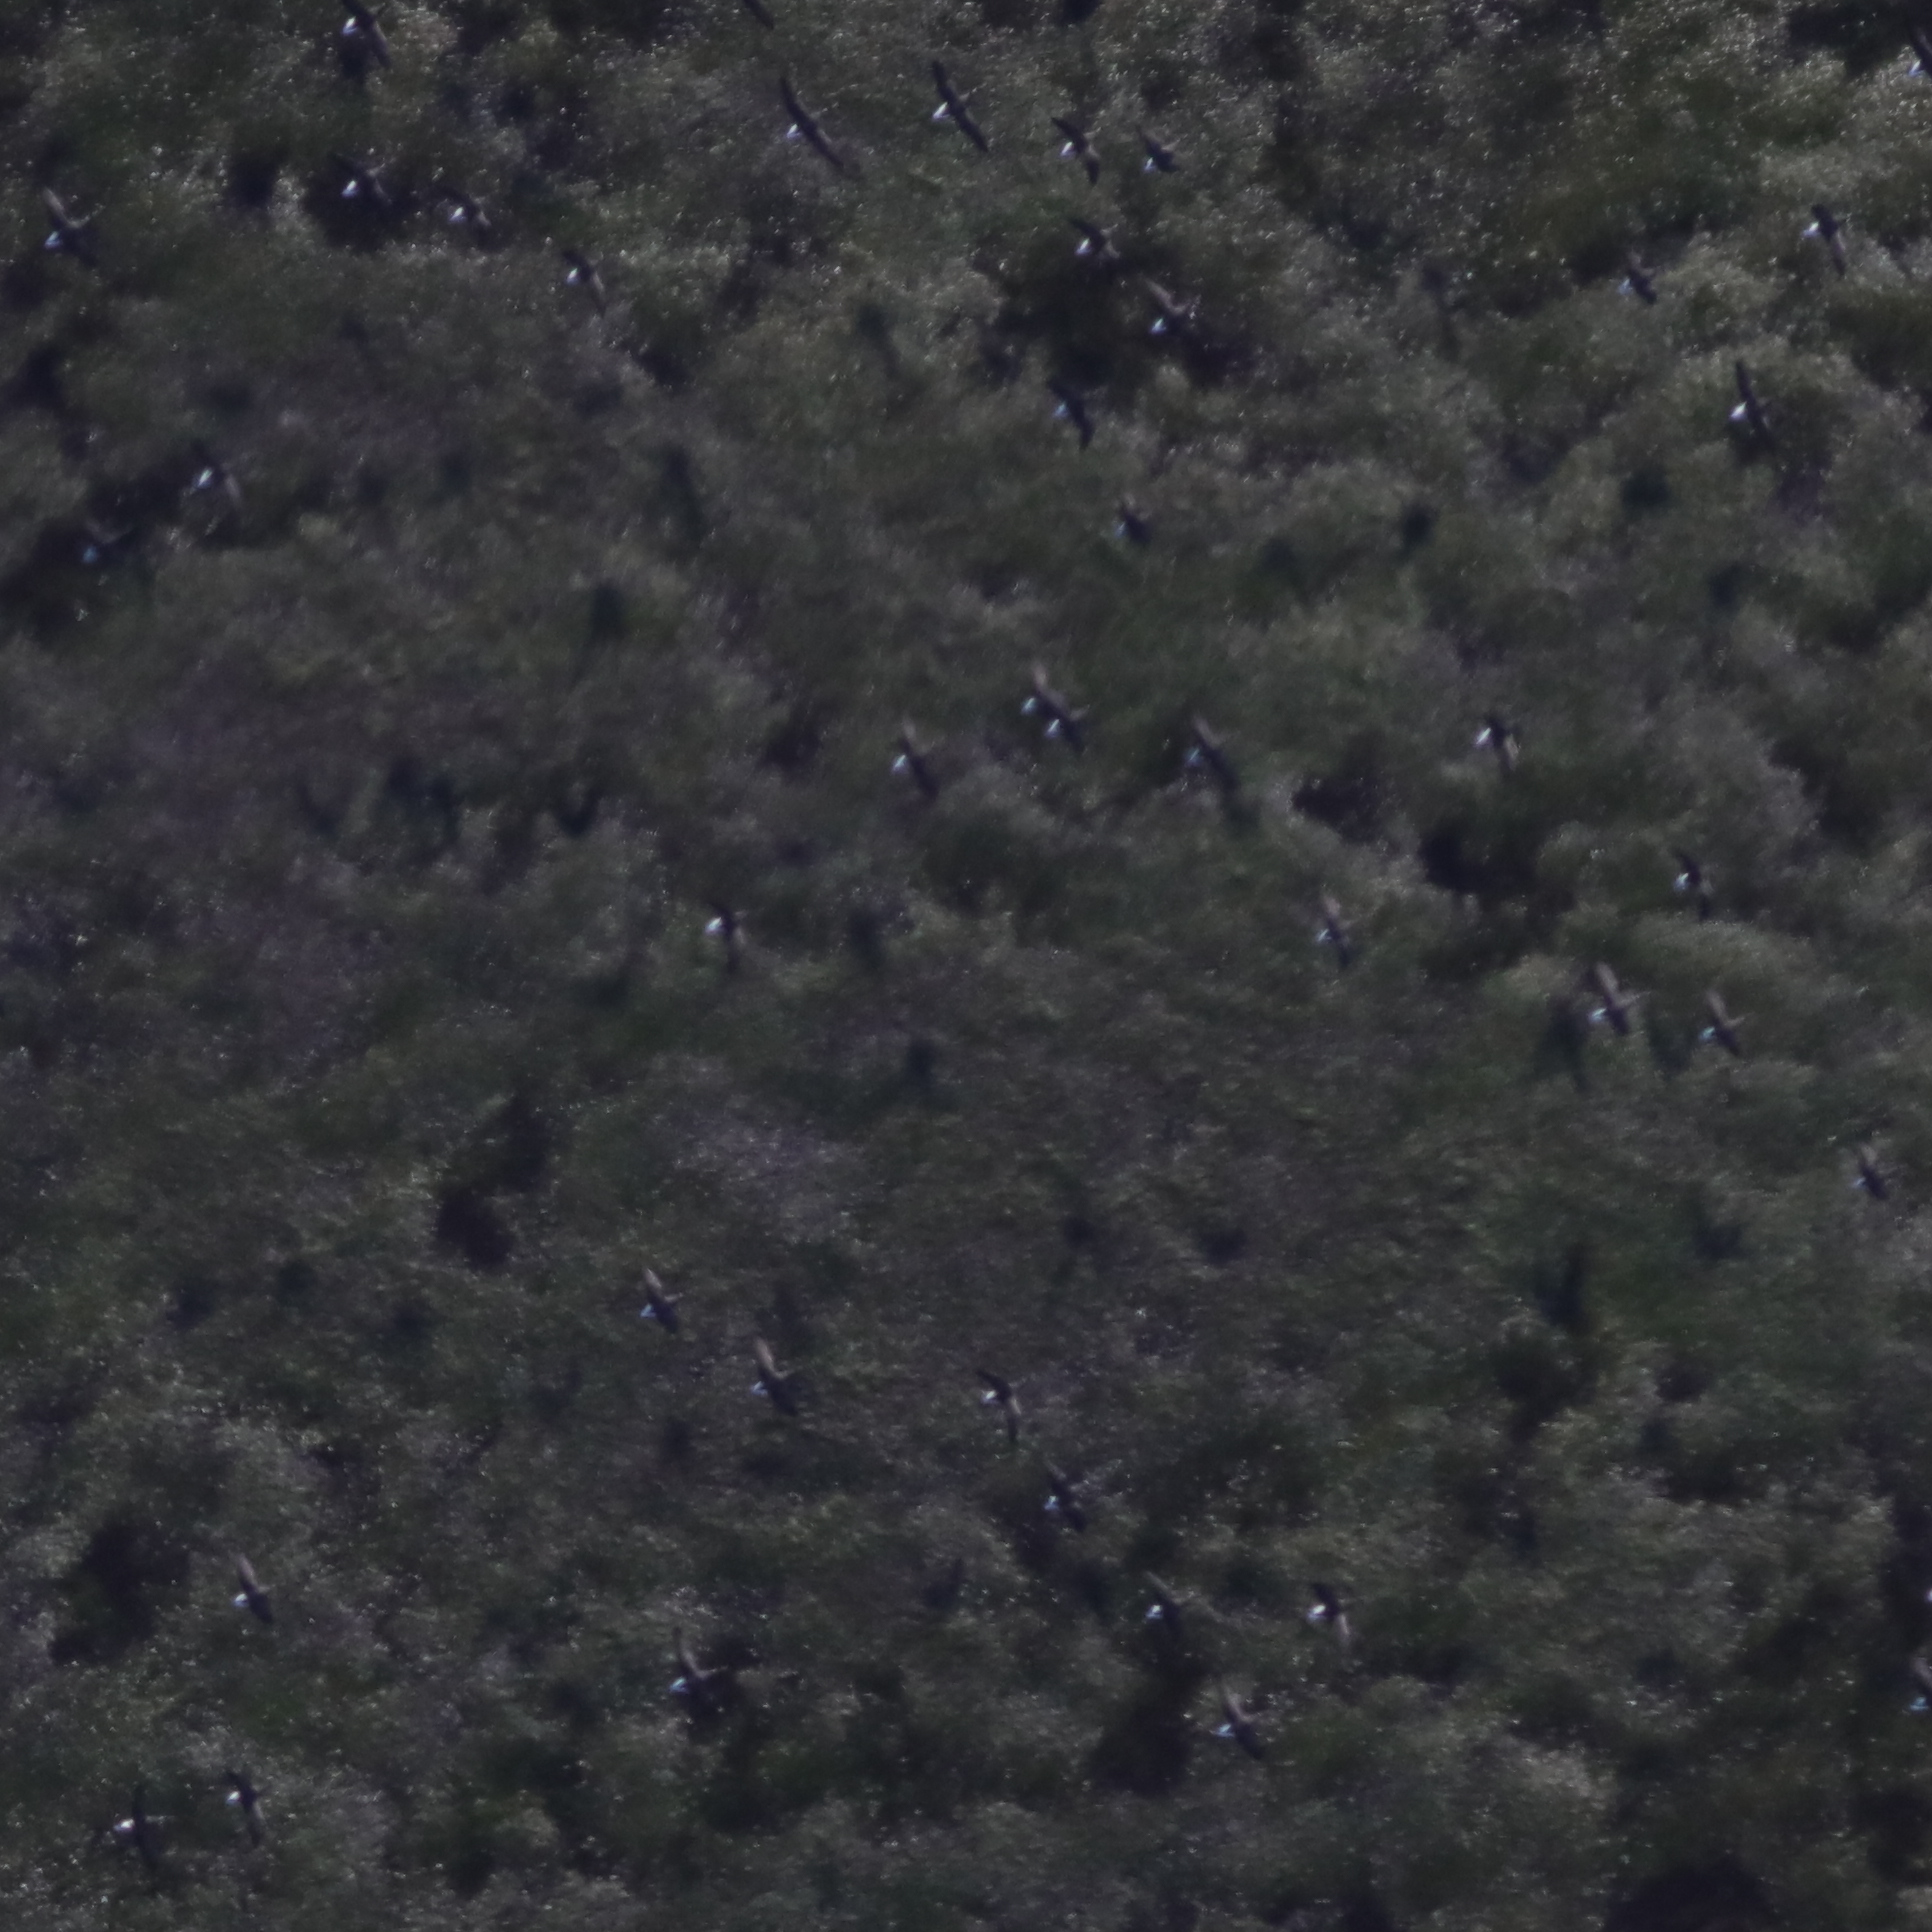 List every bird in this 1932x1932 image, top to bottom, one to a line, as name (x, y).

brant (1926, 52)
brant (808, 104)
brant (948, 104)
brant (1080, 129)
brant (1147, 145)
brant (364, 182)
brant (479, 204)
brant (60, 217)
brant (1820, 230)
brant (1089, 245)
brant (579, 272)
brant (1633, 276)
brant (1168, 304)
brant (1071, 404)
brant (1741, 416)
brant (217, 476)
brant (93, 540)
brant (1032, 682)
brant (1077, 717)
brant (1492, 747)
brant (901, 752)
brant (1192, 762)
brant (1687, 885)
brant (729, 912)
brant (1333, 930)
brant (1625, 1015)
brant (1707, 1017)
brant (1866, 1174)
brant (649, 1285)
brant (782, 1379)
brant (1009, 1389)
brant (1056, 1489)
brant (255, 1588)
brant (1163, 1597)
brant (1325, 1610)
brant (691, 1678)
brant (1931, 1697)
brant (1242, 1727)
brant (247, 1795)
brant (152, 1818)